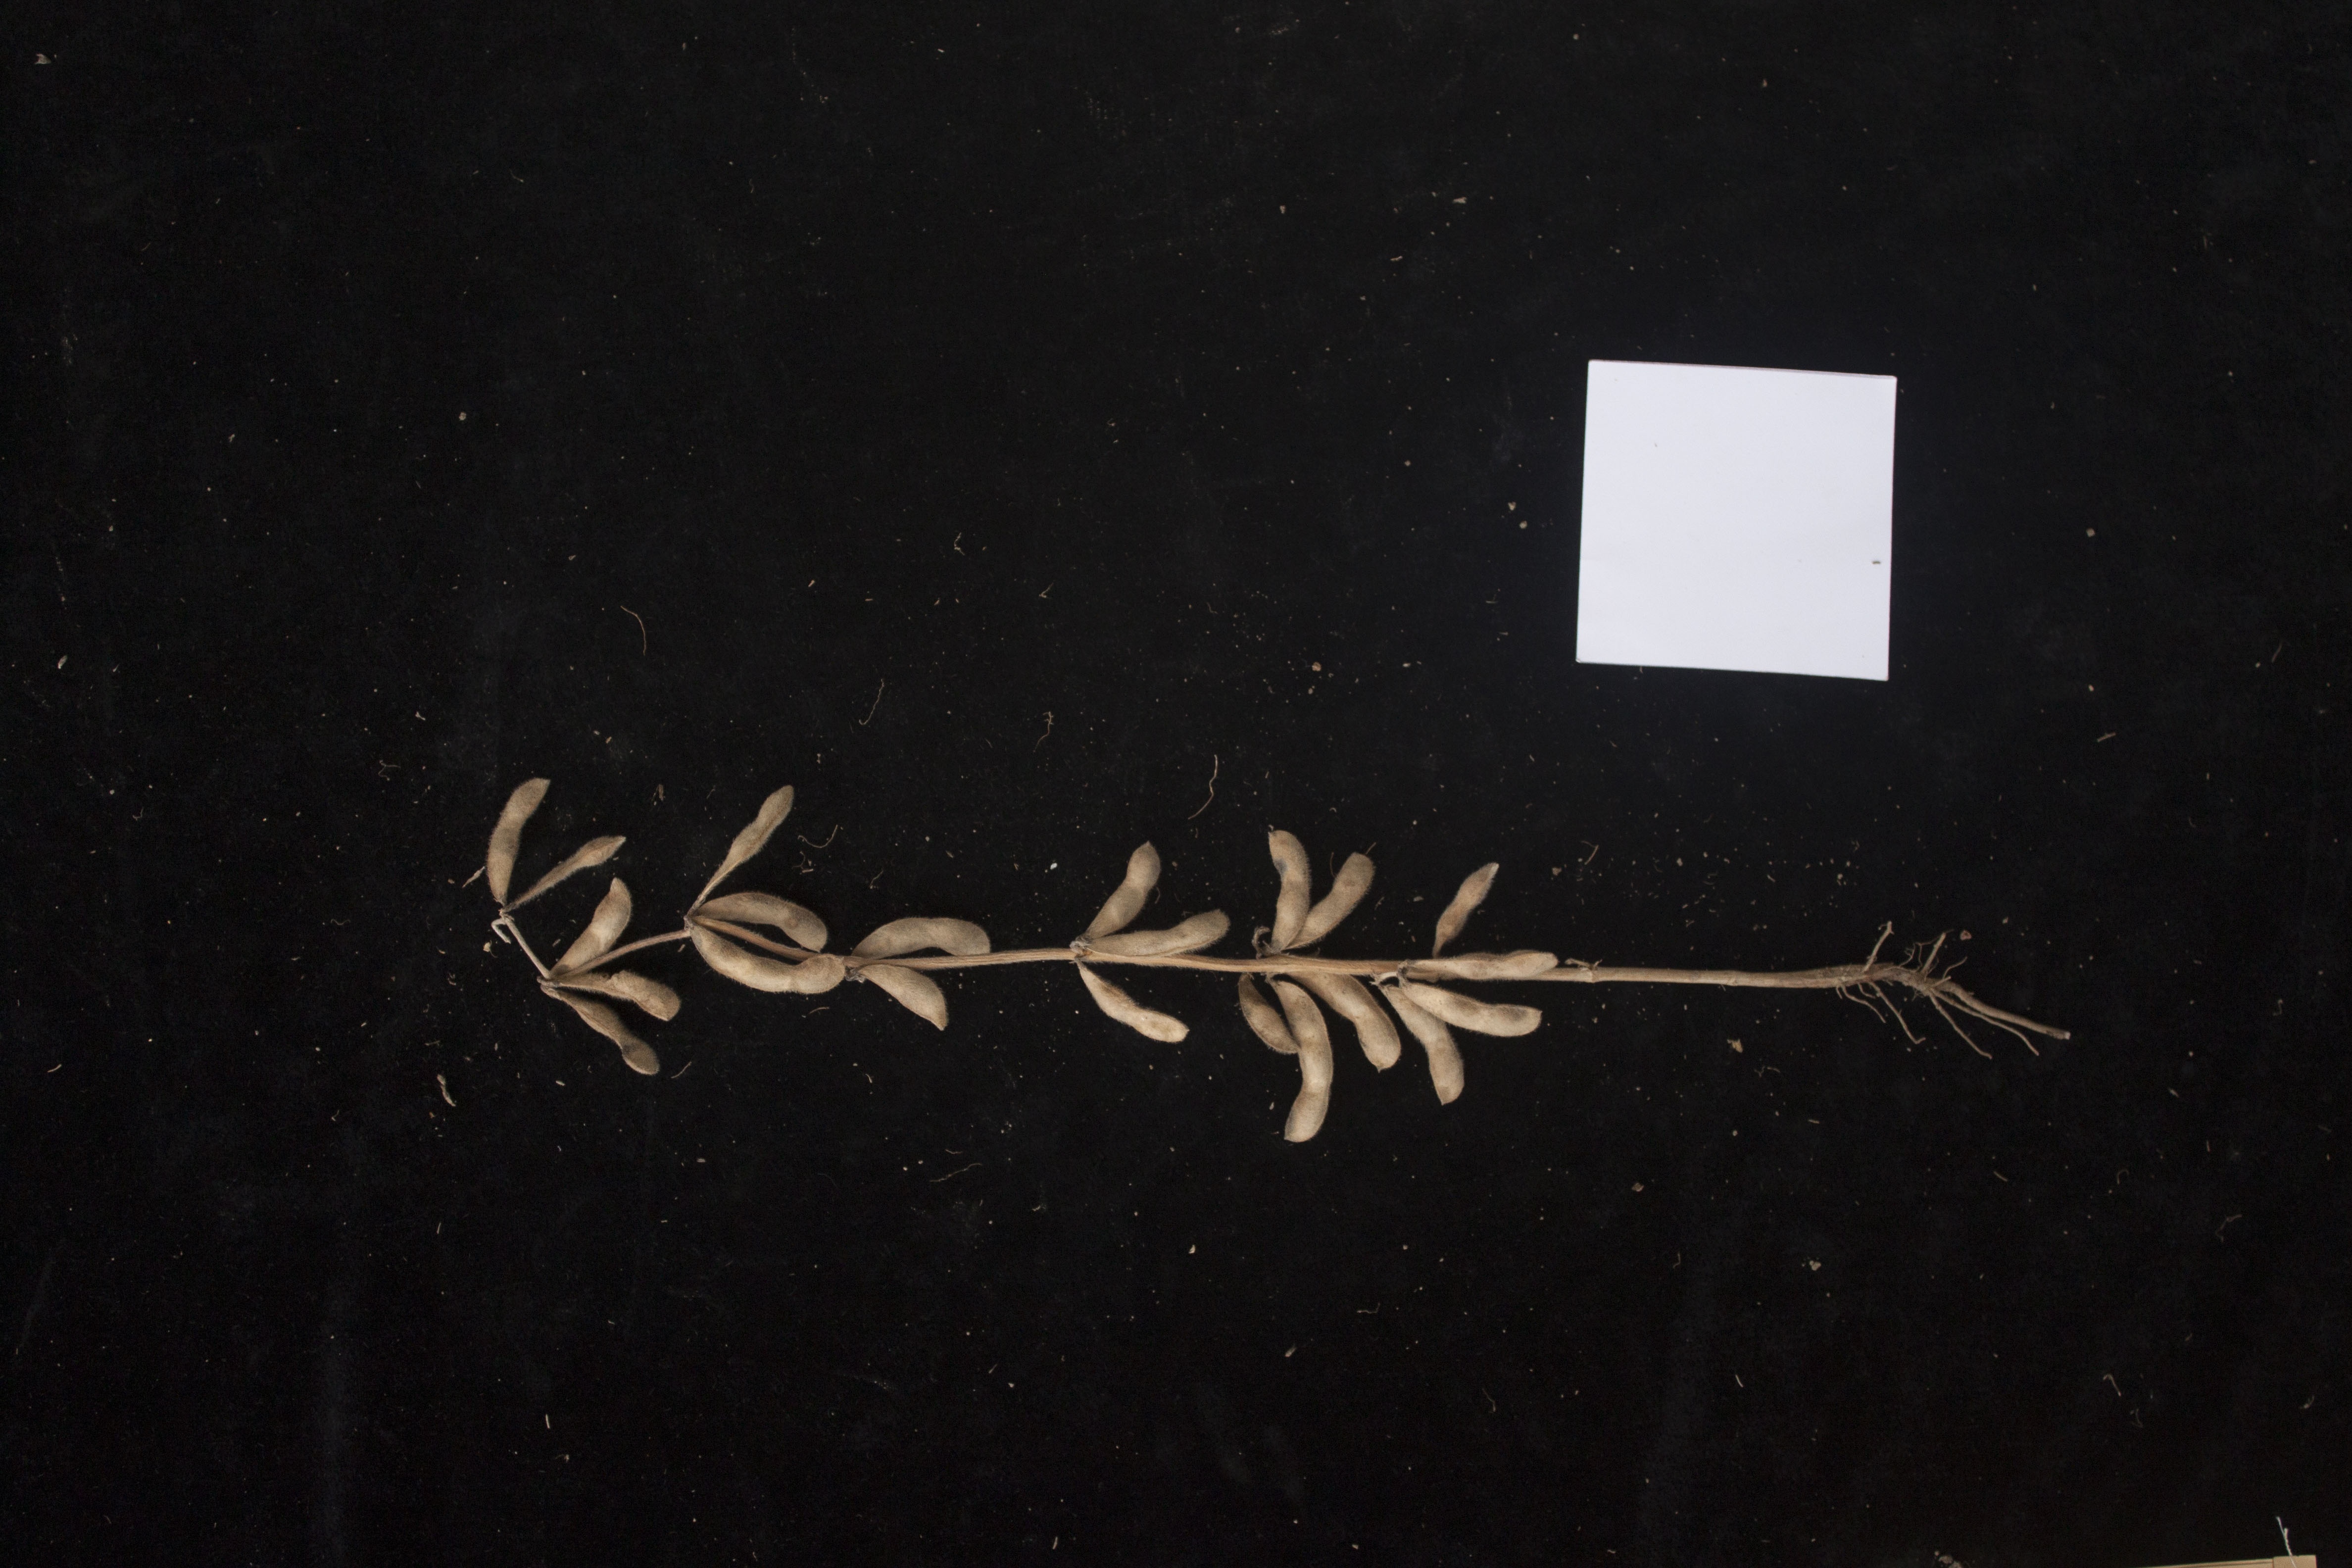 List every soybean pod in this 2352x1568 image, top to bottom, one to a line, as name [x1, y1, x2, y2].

soybean pod [488, 781, 546, 903]
soybean pod [691, 784, 793, 915]
soybean pod [1268, 832, 1309, 955]
soybean pod [510, 837, 624, 911]
soybean pod [1087, 845, 1162, 935]
soybean pod [1292, 856, 1374, 947]
soybean pod [1432, 863, 1498, 964]
soybean pod [548, 879, 633, 980]
soybean pod [695, 892, 828, 953]
soybean pod [1086, 914, 1225, 966]
soybean pod [856, 918, 990, 958]
soybean pod [686, 922, 843, 995]
soybean pod [1437, 954, 1558, 981]
soybean pod [863, 967, 947, 1032]
soybean pod [1078, 970, 1187, 1042]
soybean pod [1295, 971, 1399, 1070]
soybean pod [1239, 974, 1297, 1053]
soybean pod [546, 974, 680, 1020]
soybean pod [1271, 982, 1331, 1143]
soybean pod [1402, 983, 1540, 1037]
soybean pod [1381, 985, 1464, 1102]
soybean pod [549, 992, 659, 1074]